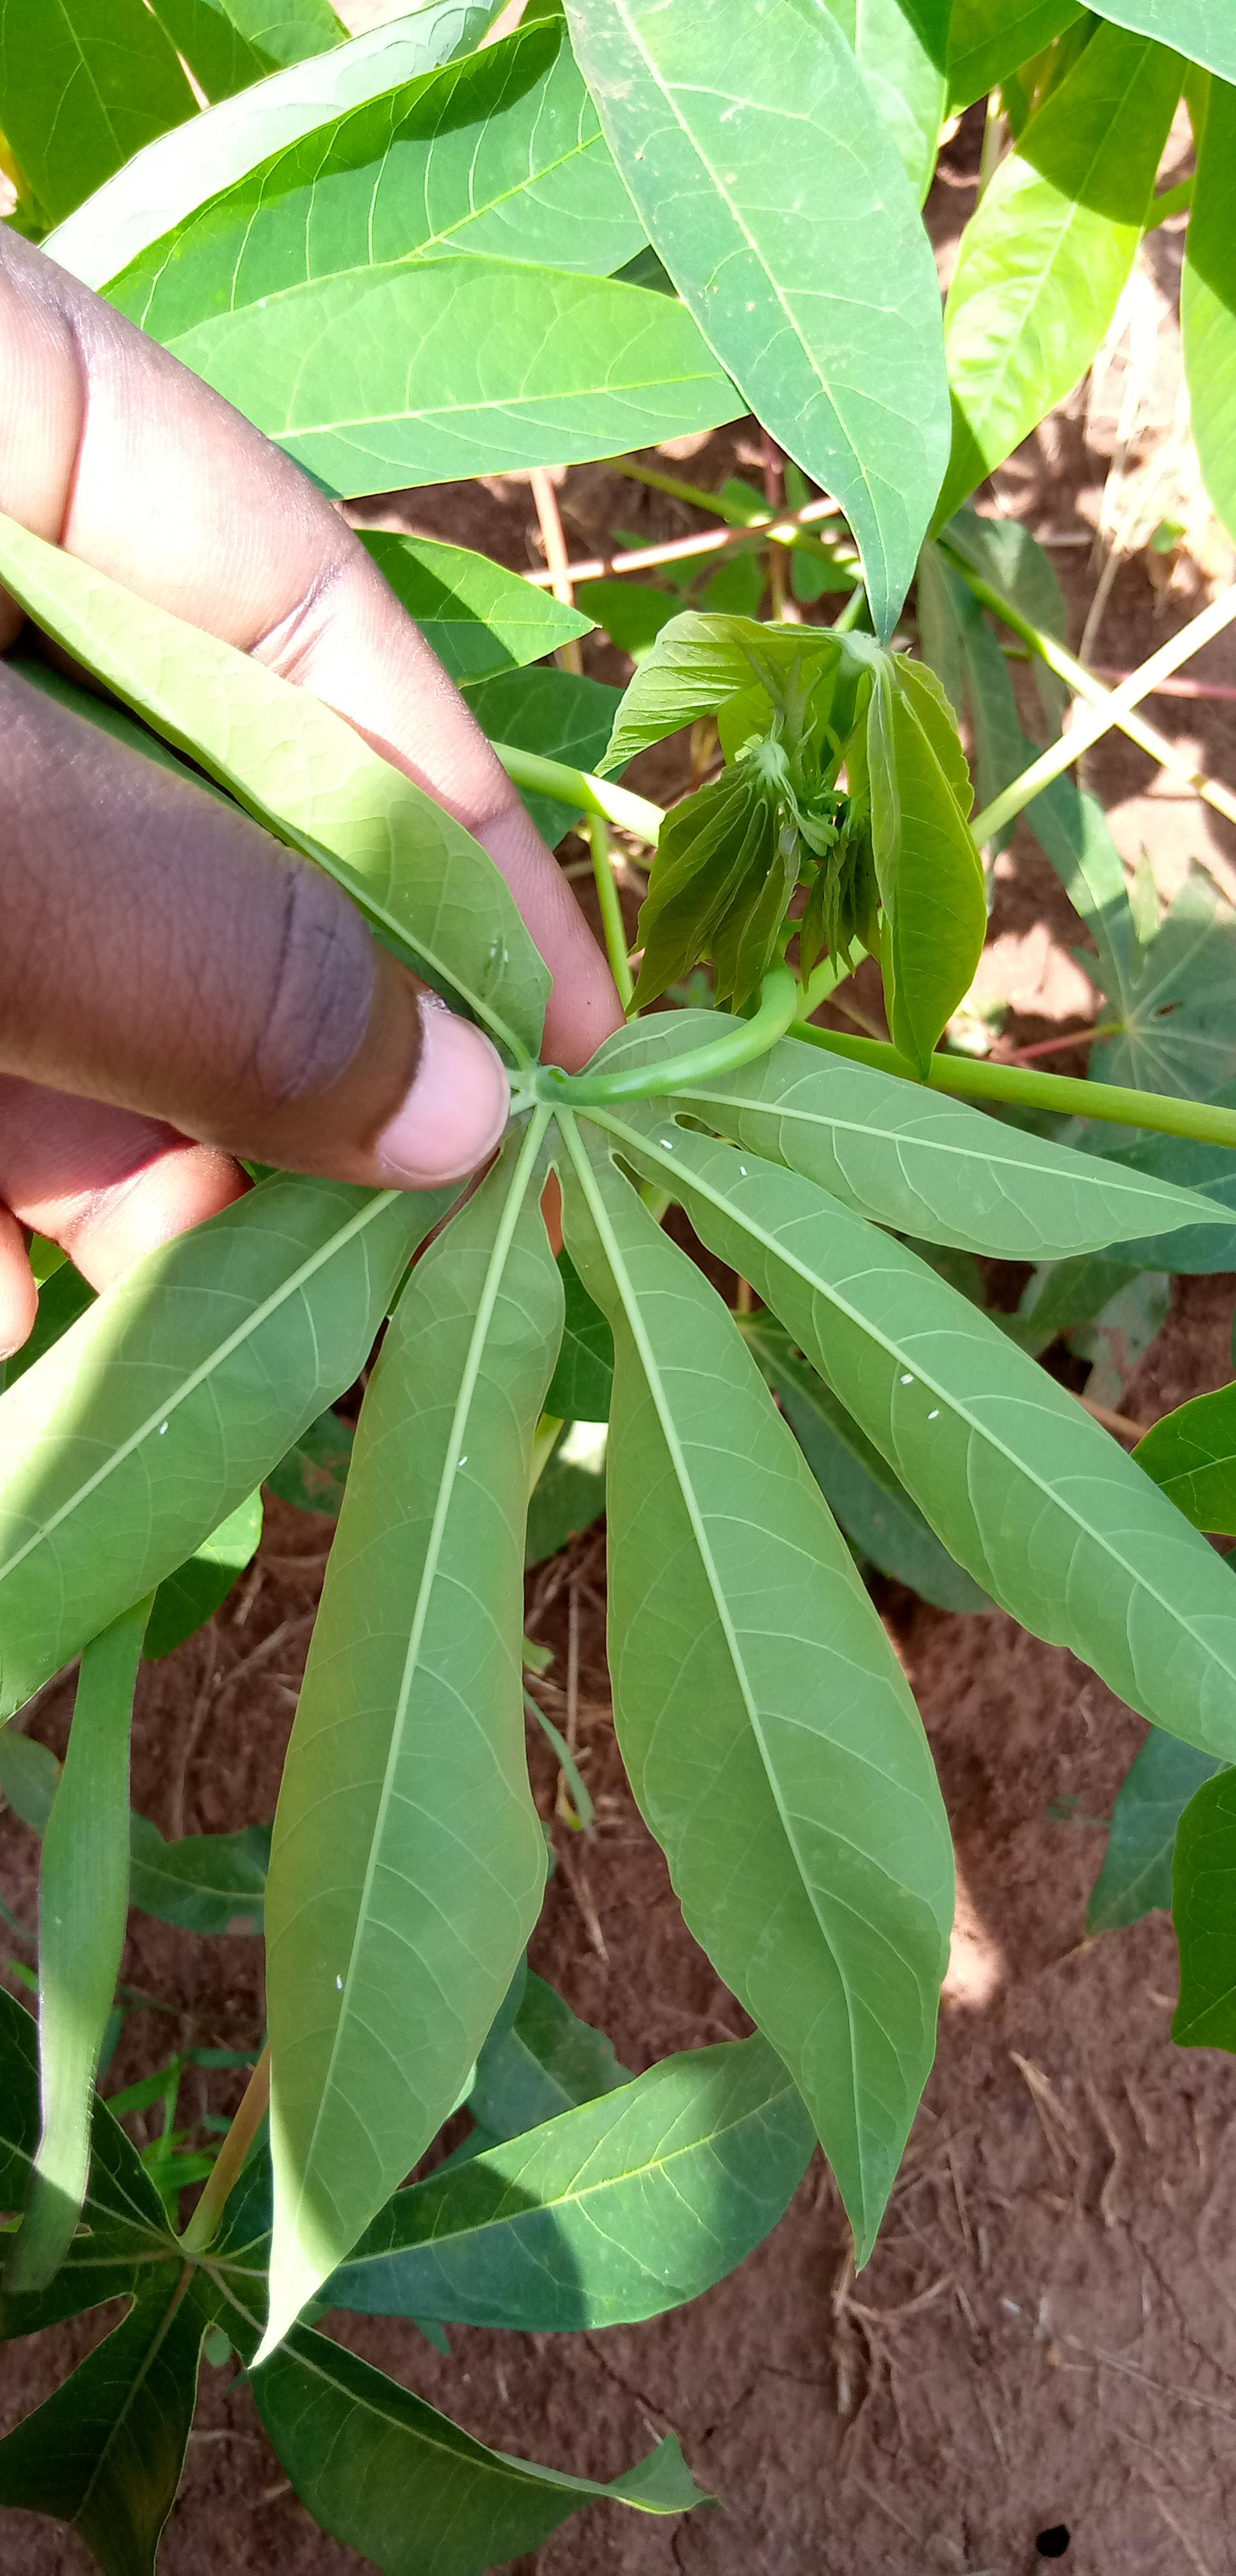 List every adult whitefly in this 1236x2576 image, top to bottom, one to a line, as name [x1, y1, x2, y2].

whitefly [485, 936, 514, 971]
whitefly [648, 1122, 681, 1154]
whitefly [725, 1159, 754, 1189]
whitefly [890, 1352, 919, 1394]
whitefly [924, 1399, 946, 1429]
whitefly [151, 1415, 183, 1452]
whitefly [455, 1446, 480, 1478]
whitefly [333, 1965, 356, 2002]